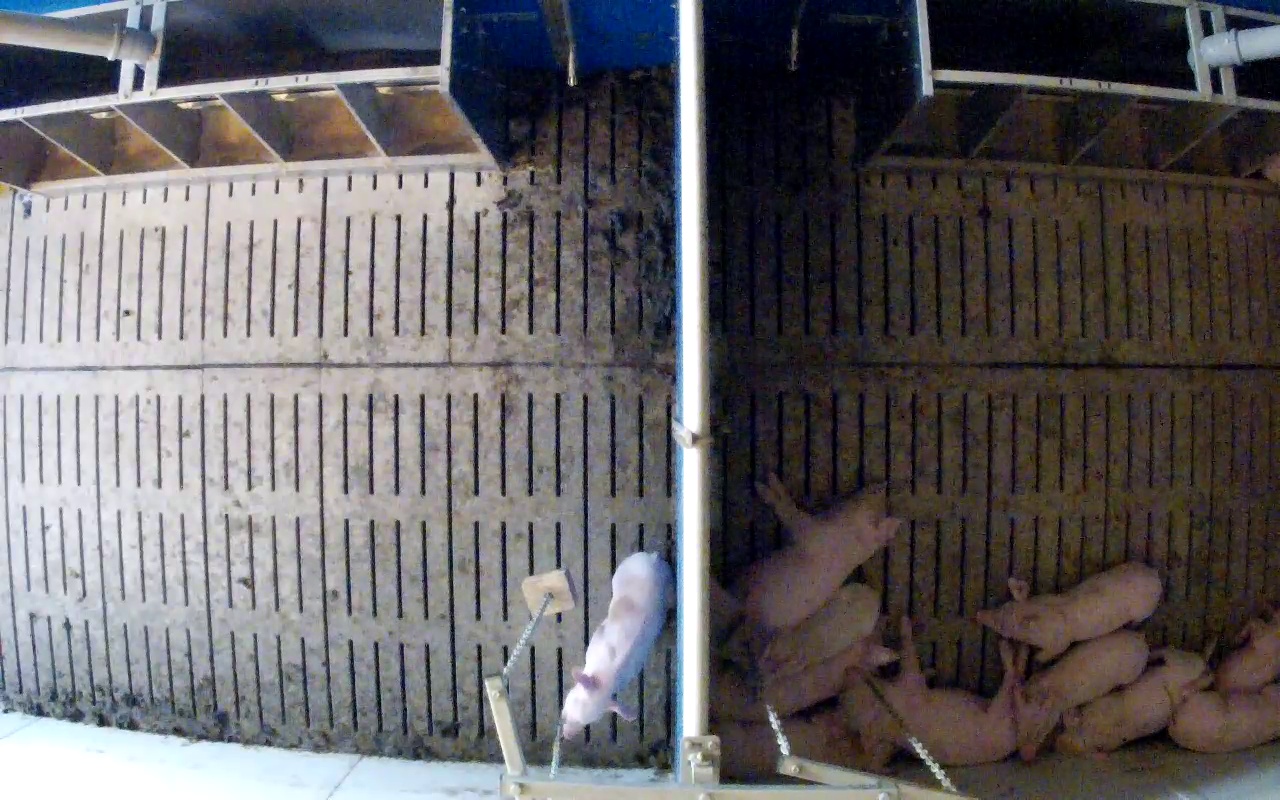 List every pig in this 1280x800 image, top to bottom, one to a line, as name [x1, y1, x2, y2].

pig [710, 468, 905, 639]
pig [560, 548, 676, 744]
pig [975, 562, 1165, 667]
pig [721, 582, 883, 705]
pig [1214, 607, 1278, 694]
pig [825, 613, 1029, 773]
pig [709, 614, 904, 724]
pig [1009, 629, 1152, 765]
pig [1053, 637, 1220, 760]
pig [1166, 671, 1279, 752]
pig [711, 715, 902, 776]